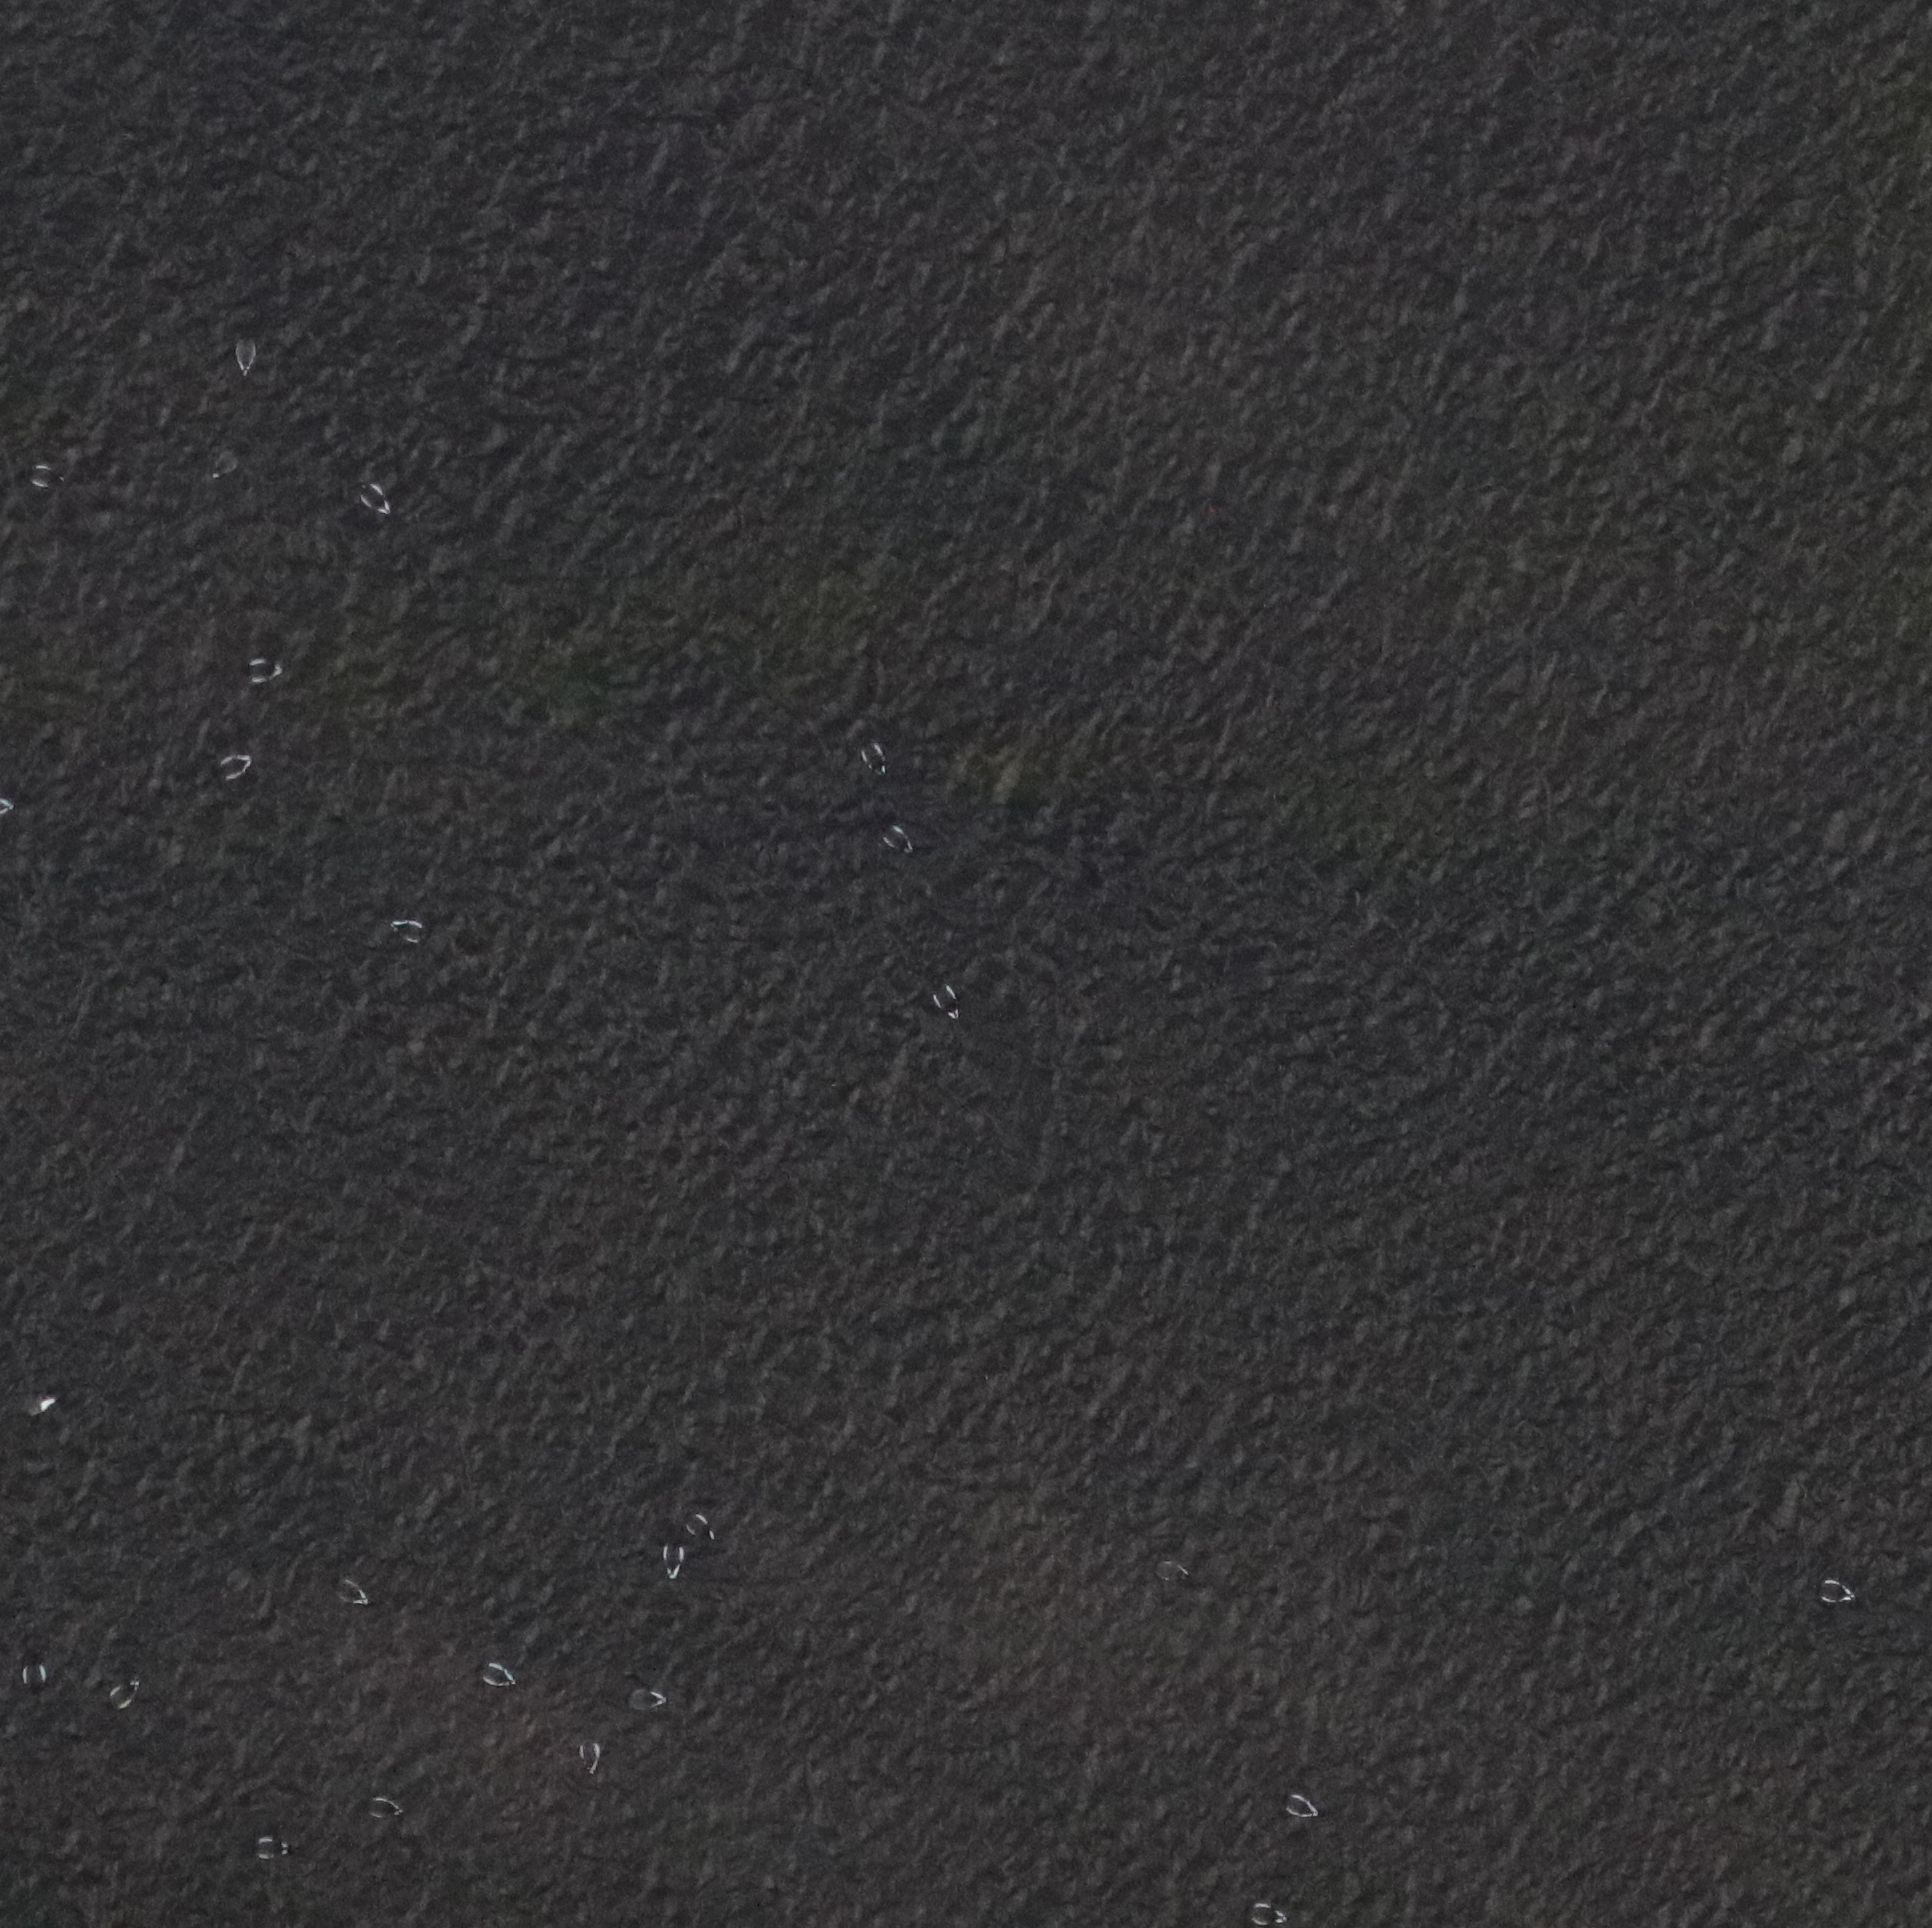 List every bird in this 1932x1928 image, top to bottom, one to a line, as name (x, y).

brant (245, 354)
brant (228, 456)
brant (43, 476)
brant (376, 497)
brant (263, 670)
brant (873, 754)
brant (233, 766)
brant (895, 839)
brant (410, 930)
brant (946, 1000)
brant (34, 1404)
brant (698, 1523)
brant (674, 1555)
brant (1170, 1571)
brant (351, 1590)
brant (1833, 1592)
brant (35, 1674)
brant (493, 1674)
brant (124, 1694)
brant (644, 1695)
brant (589, 1754)
brant (382, 1805)
brant (1298, 1805)
brant (270, 1847)
brant (1262, 1915)